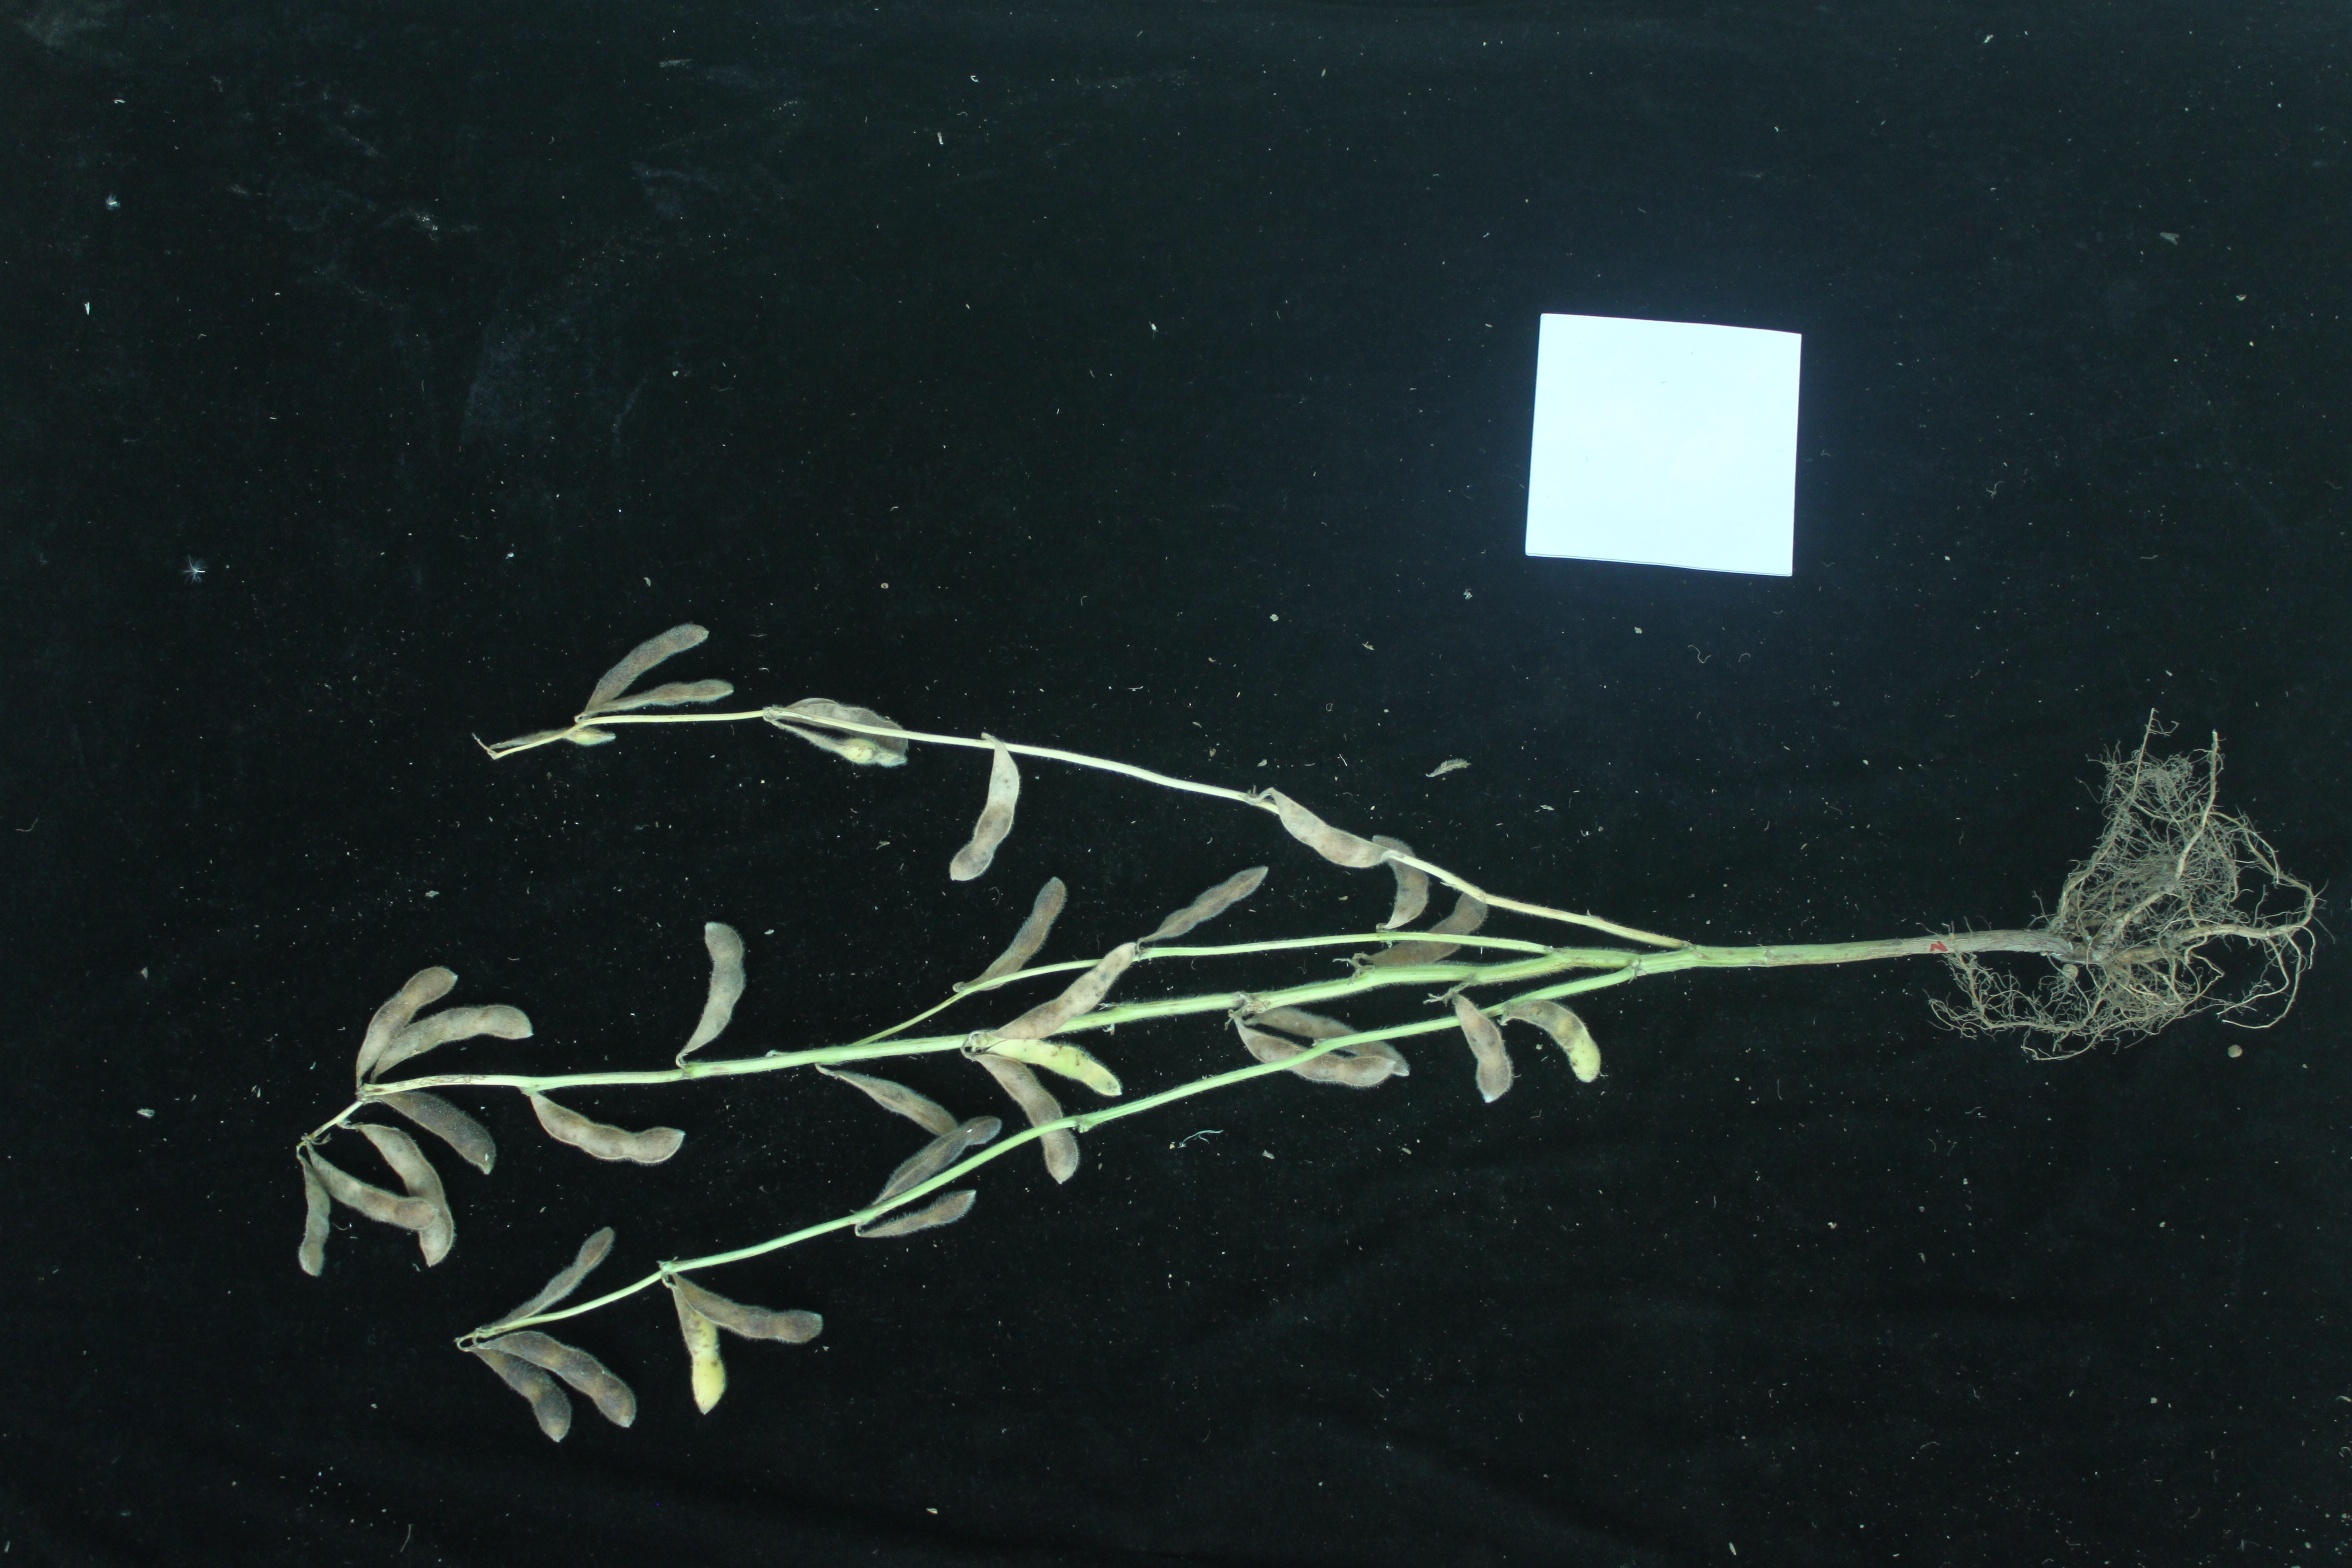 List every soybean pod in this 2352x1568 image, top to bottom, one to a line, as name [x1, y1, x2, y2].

soybean pod [587, 626, 707, 712]
soybean pod [590, 681, 733, 714]
soybean pod [781, 697, 907, 756]
soybean pod [774, 724, 907, 768]
soybean pod [949, 739, 1019, 882]
soybean pod [1267, 791, 1394, 869]
soybean pod [1376, 837, 1426, 928]
soybean pod [1142, 868, 1267, 943]
soybean pod [972, 878, 1065, 983]
soybean pod [1363, 894, 1485, 966]
soybean pod [680, 922, 745, 1058]
soybean pod [996, 944, 1137, 1040]
soybean pod [356, 969, 455, 1080]
soybean pod [1452, 993, 1510, 1102]
soybean pod [1503, 1001, 1600, 1082]
soybean pod [375, 1006, 531, 1074]
soybean pod [1244, 1008, 1408, 1076]
soybean pod [1237, 1020, 1392, 1088]
soybean pod [985, 1040, 1120, 1097]
soybean pod [976, 1058, 1077, 1183]
soybean pod [828, 1072, 958, 1135]
soybean pod [370, 1092, 495, 1175]
soybean pod [530, 1093, 685, 1164]
soybean pod [880, 1118, 1000, 1201]
soybean pod [352, 1124, 455, 1267]
soybean pod [309, 1150, 436, 1231]
soybean pod [297, 1153, 330, 1277]
soybean pod [859, 1192, 976, 1237]
soybean pod [495, 1228, 612, 1325]
soybean pod [676, 1275, 823, 1343]
soybean pod [671, 1284, 725, 1414]
soybean pod [485, 1332, 635, 1427]
soybean pod [477, 1350, 571, 1441]